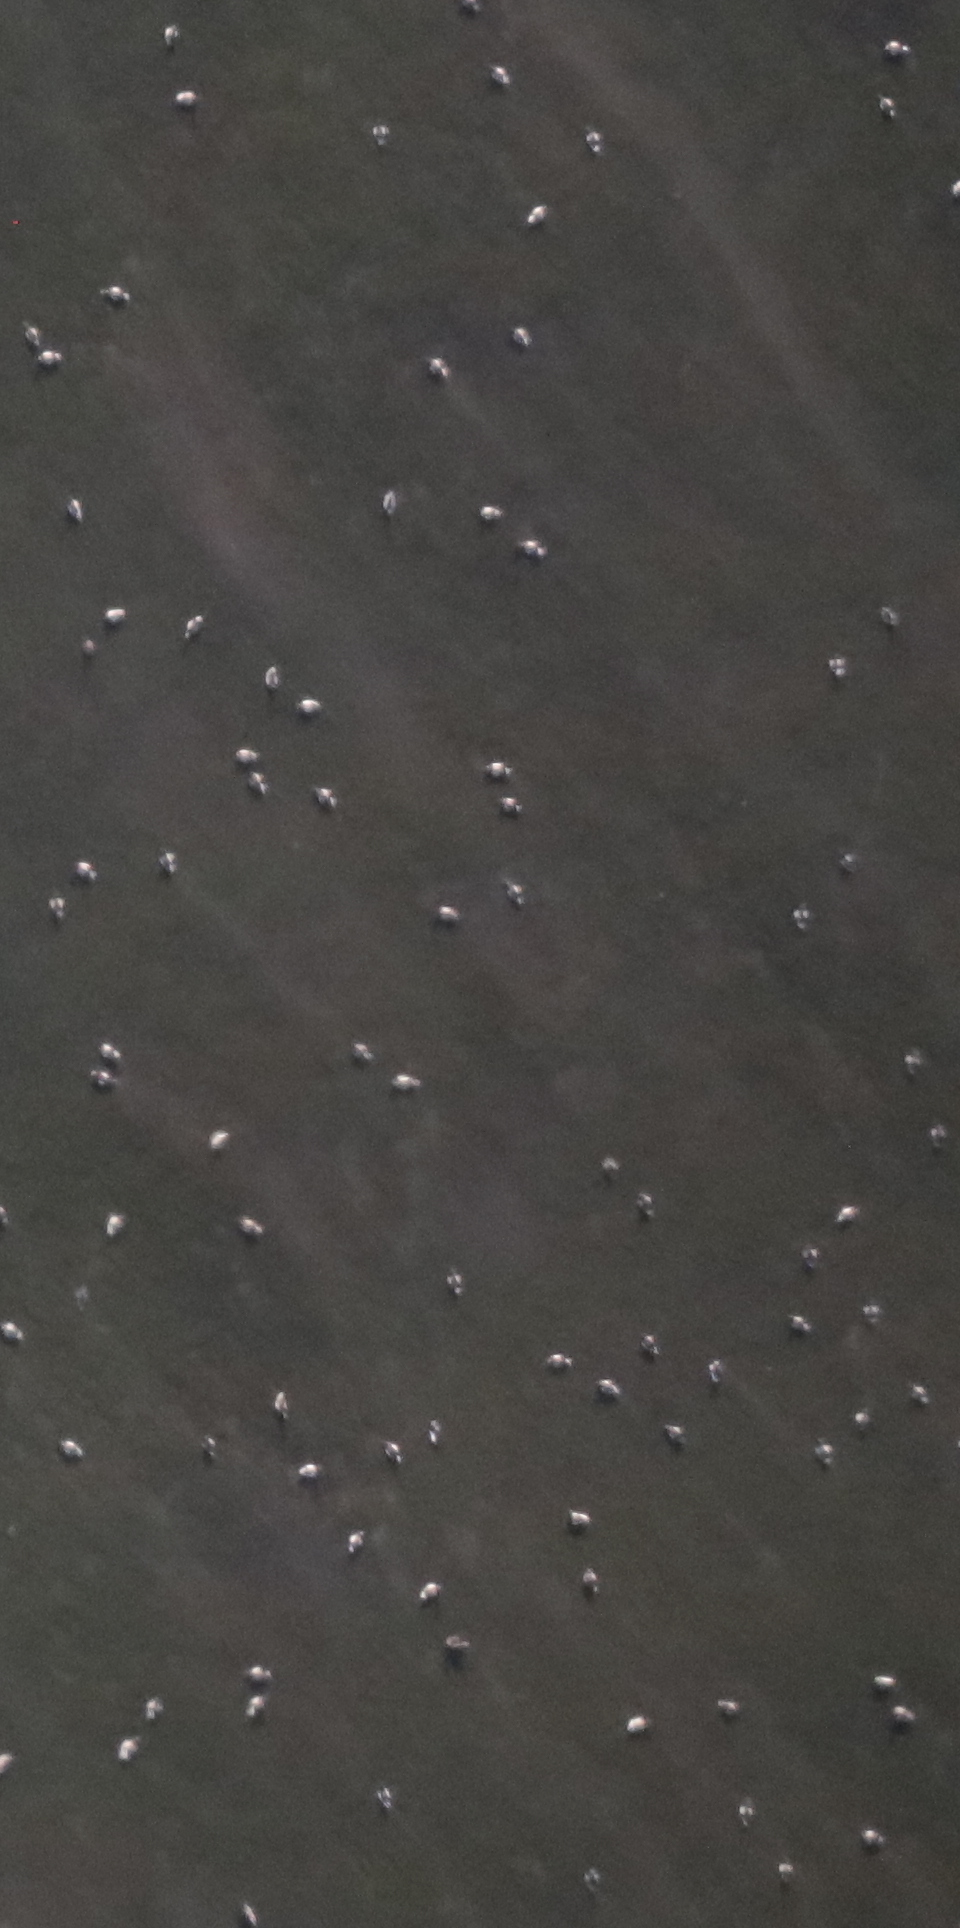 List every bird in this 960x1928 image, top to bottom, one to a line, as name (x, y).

brant (177, 26)
brant (899, 47)
brant (509, 77)
brant (190, 93)
brant (887, 110)
brant (390, 133)
brant (597, 137)
brant (541, 213)
brant (120, 290)
brant (533, 332)
brant (31, 339)
brant (55, 363)
brant (439, 369)
brant (391, 502)
brant (73, 514)
brant (492, 518)
brant (540, 557)
brant (885, 615)
brant (126, 616)
brant (199, 623)
brant (86, 637)
brant (832, 658)
brant (273, 666)
brant (314, 706)
brant (245, 750)
brant (503, 772)
brant (263, 784)
brant (324, 800)
brant (509, 805)
brant (848, 860)
brant (92, 864)
brant (175, 866)
brant (523, 893)
brant (56, 902)
brant (450, 912)
brant (801, 913)
brant (360, 1049)
brant (117, 1057)
brant (911, 1066)
brant (103, 1072)
brant (414, 1089)
brant (948, 1132)
brant (227, 1139)
brant (614, 1160)
brant (651, 1210)
brant (859, 1216)
brant (2, 1218)
brant (111, 1222)
brant (251, 1222)
brant (808, 1253)
brant (450, 1269)
brant (878, 1316)
brant (808, 1325)
brant (13, 1343)
brant (654, 1344)
brant (558, 1354)
brant (722, 1375)
brant (611, 1387)
brant (276, 1397)
brant (926, 1402)
brant (866, 1428)
brant (439, 1431)
brant (670, 1438)
brant (56, 1444)
brant (214, 1446)
brant (824, 1459)
brant (402, 1460)
brant (320, 1472)
brant (582, 1526)
brant (358, 1538)
brant (591, 1585)
brant (438, 1593)
brant (451, 1648)
brant (892, 1676)
brant (262, 1682)
brant (733, 1705)
brant (255, 1711)
brant (909, 1714)
brant (152, 1717)
brant (645, 1730)
brant (126, 1755)
brant (390, 1799)
brant (753, 1817)
brant (869, 1840)
brant (790, 1874)
brant (593, 1881)
brant (250, 1910)